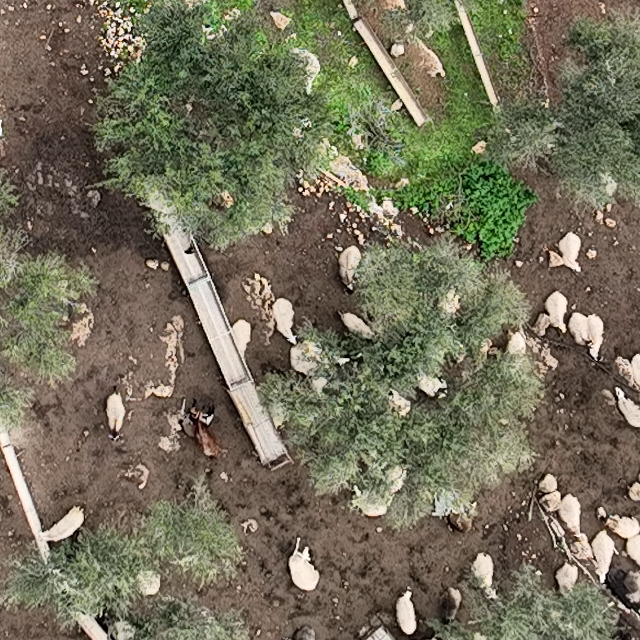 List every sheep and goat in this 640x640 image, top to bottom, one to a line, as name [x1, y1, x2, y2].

sheep [558, 232, 582, 274]
sheep [339, 245, 362, 291]
sheep [544, 291, 568, 334]
sheep [272, 298, 298, 346]
sheep [339, 309, 378, 342]
sheep [569, 313, 592, 346]
sheep [587, 314, 602, 360]
sheep [230, 319, 252, 357]
sheep [508, 330, 526, 360]
sheep [302, 340, 350, 362]
sheep [290, 341, 323, 376]
sheep [629, 353, 639, 397]
sheep [415, 370, 447, 398]
goat [106, 386, 126, 440]
sheep [614, 386, 639, 428]
sheep [387, 390, 411, 413]
goat [179, 398, 194, 437]
goat [194, 408, 221, 456]
sheep [384, 463, 406, 494]
sheep [350, 485, 388, 515]
sheep [433, 492, 461, 515]
sheep [560, 492, 583, 539]
sheep [448, 500, 478, 532]
sheep [39, 502, 84, 541]
sheep [596, 507, 639, 538]
sheep [590, 529, 615, 583]
sheep [626, 535, 639, 578]
sheep [289, 536, 319, 592]
sheep [473, 552, 498, 600]
sheep [556, 561, 578, 596]
sheep [608, 568, 639, 618]
sheep [397, 586, 417, 635]
sheep [439, 588, 459, 623]